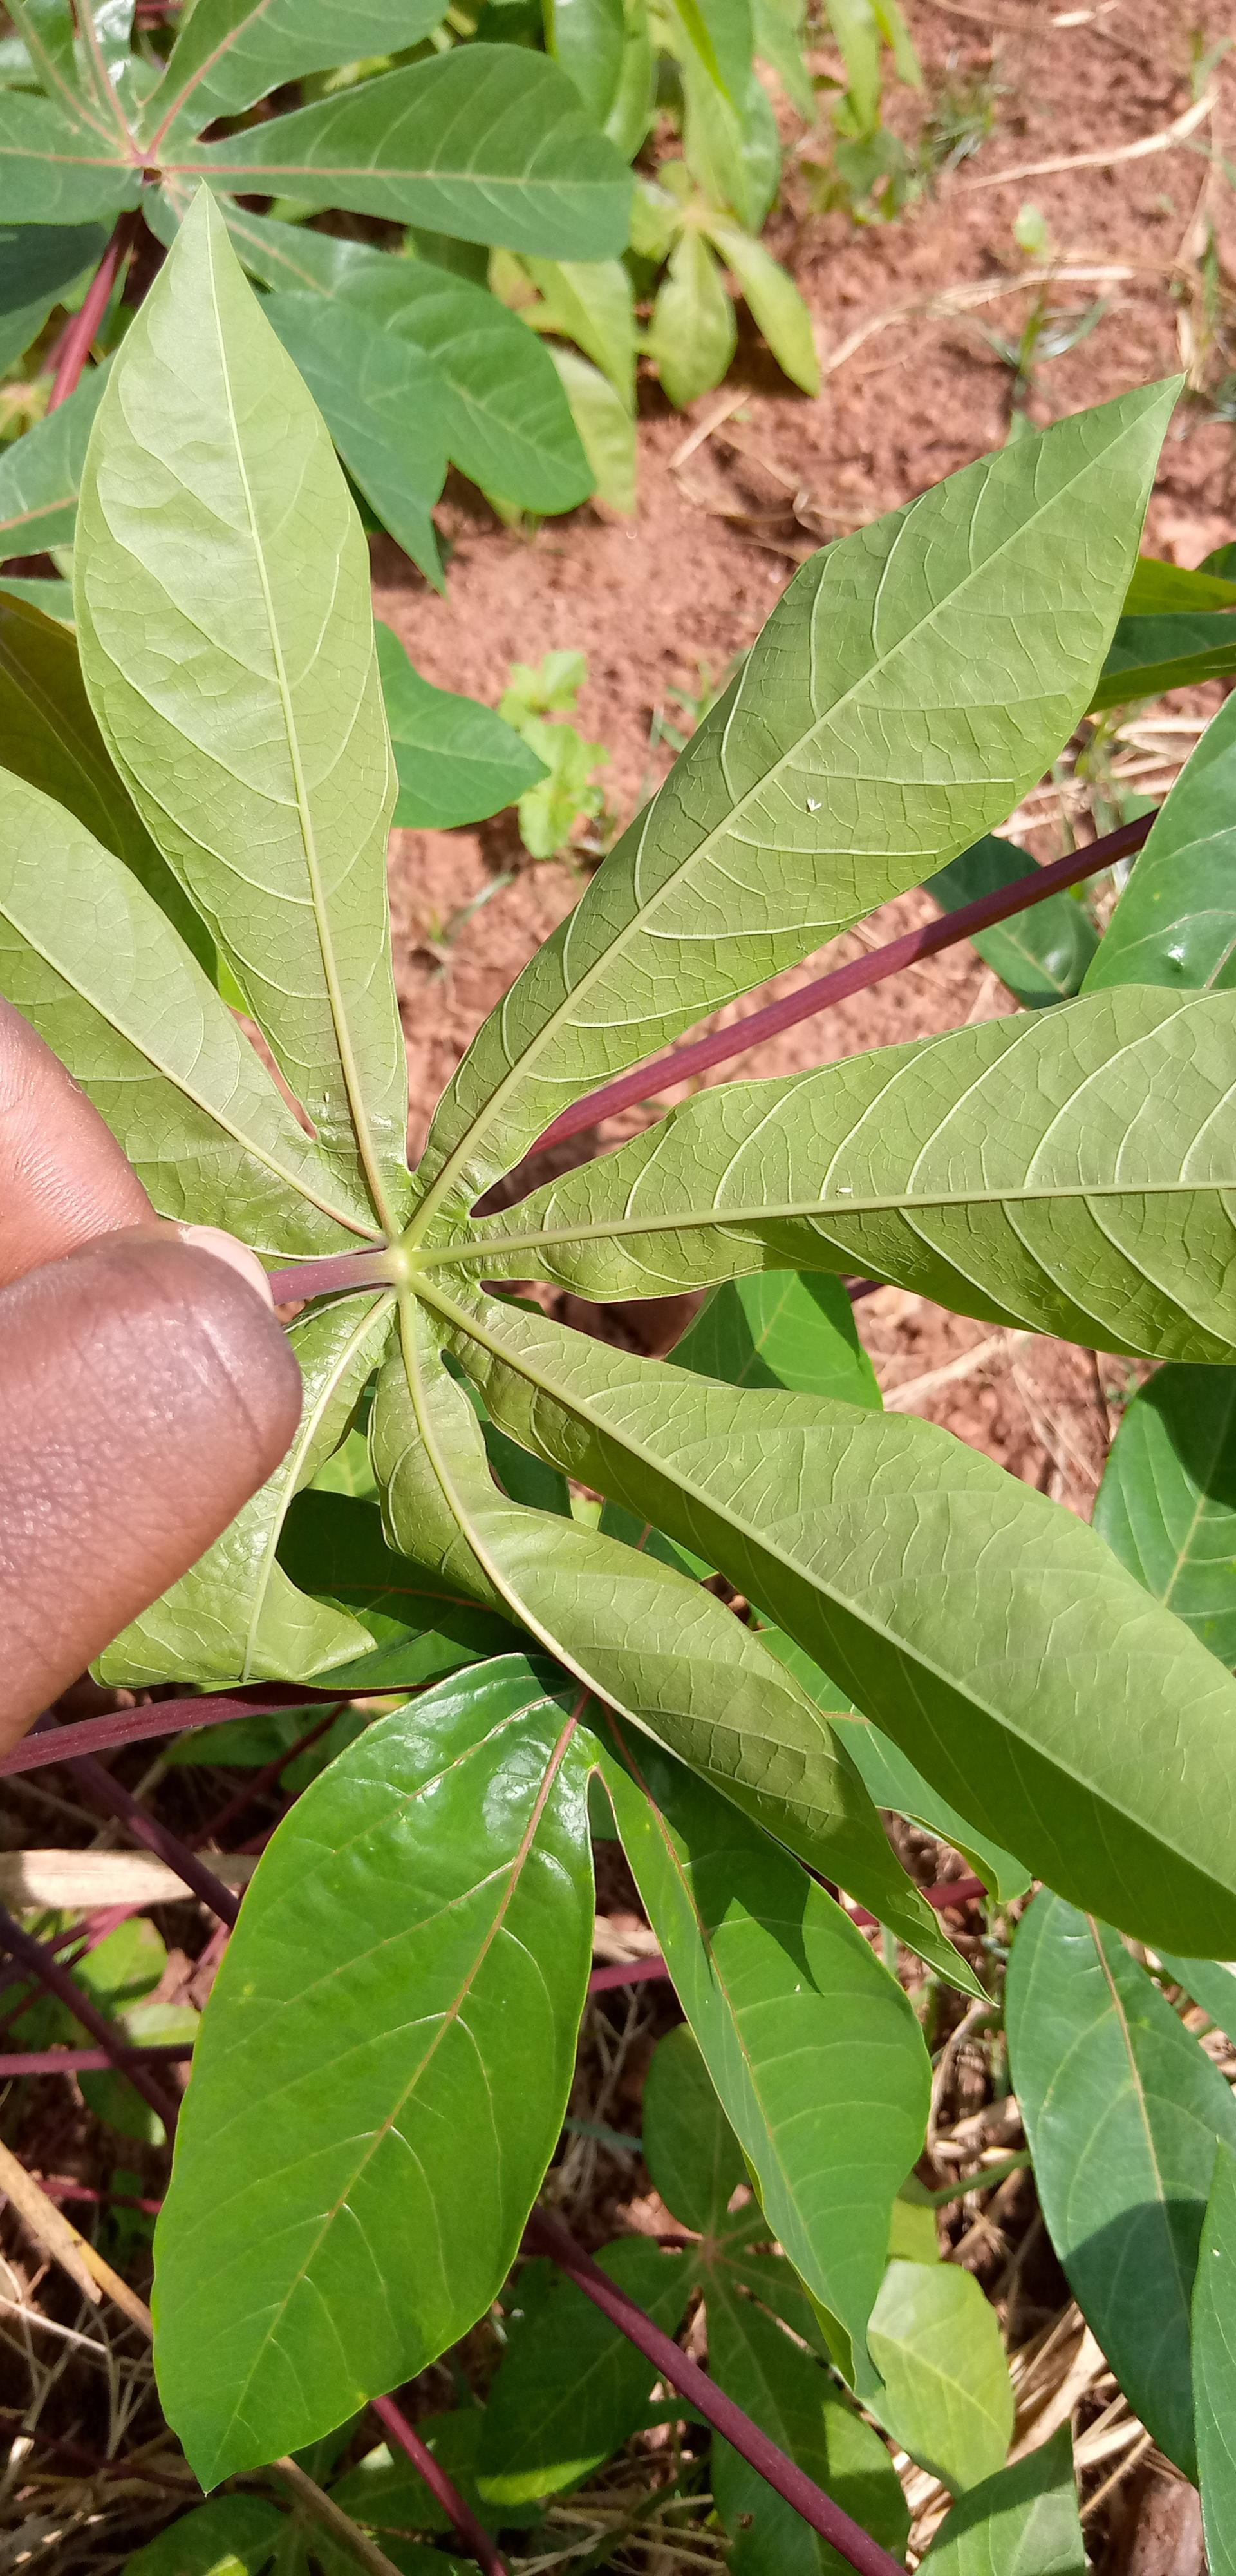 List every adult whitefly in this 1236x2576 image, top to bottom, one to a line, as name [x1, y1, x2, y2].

whitefly [798, 788, 831, 820]
whitefly [314, 1080, 337, 1106]
whitefly [831, 1180, 858, 1200]